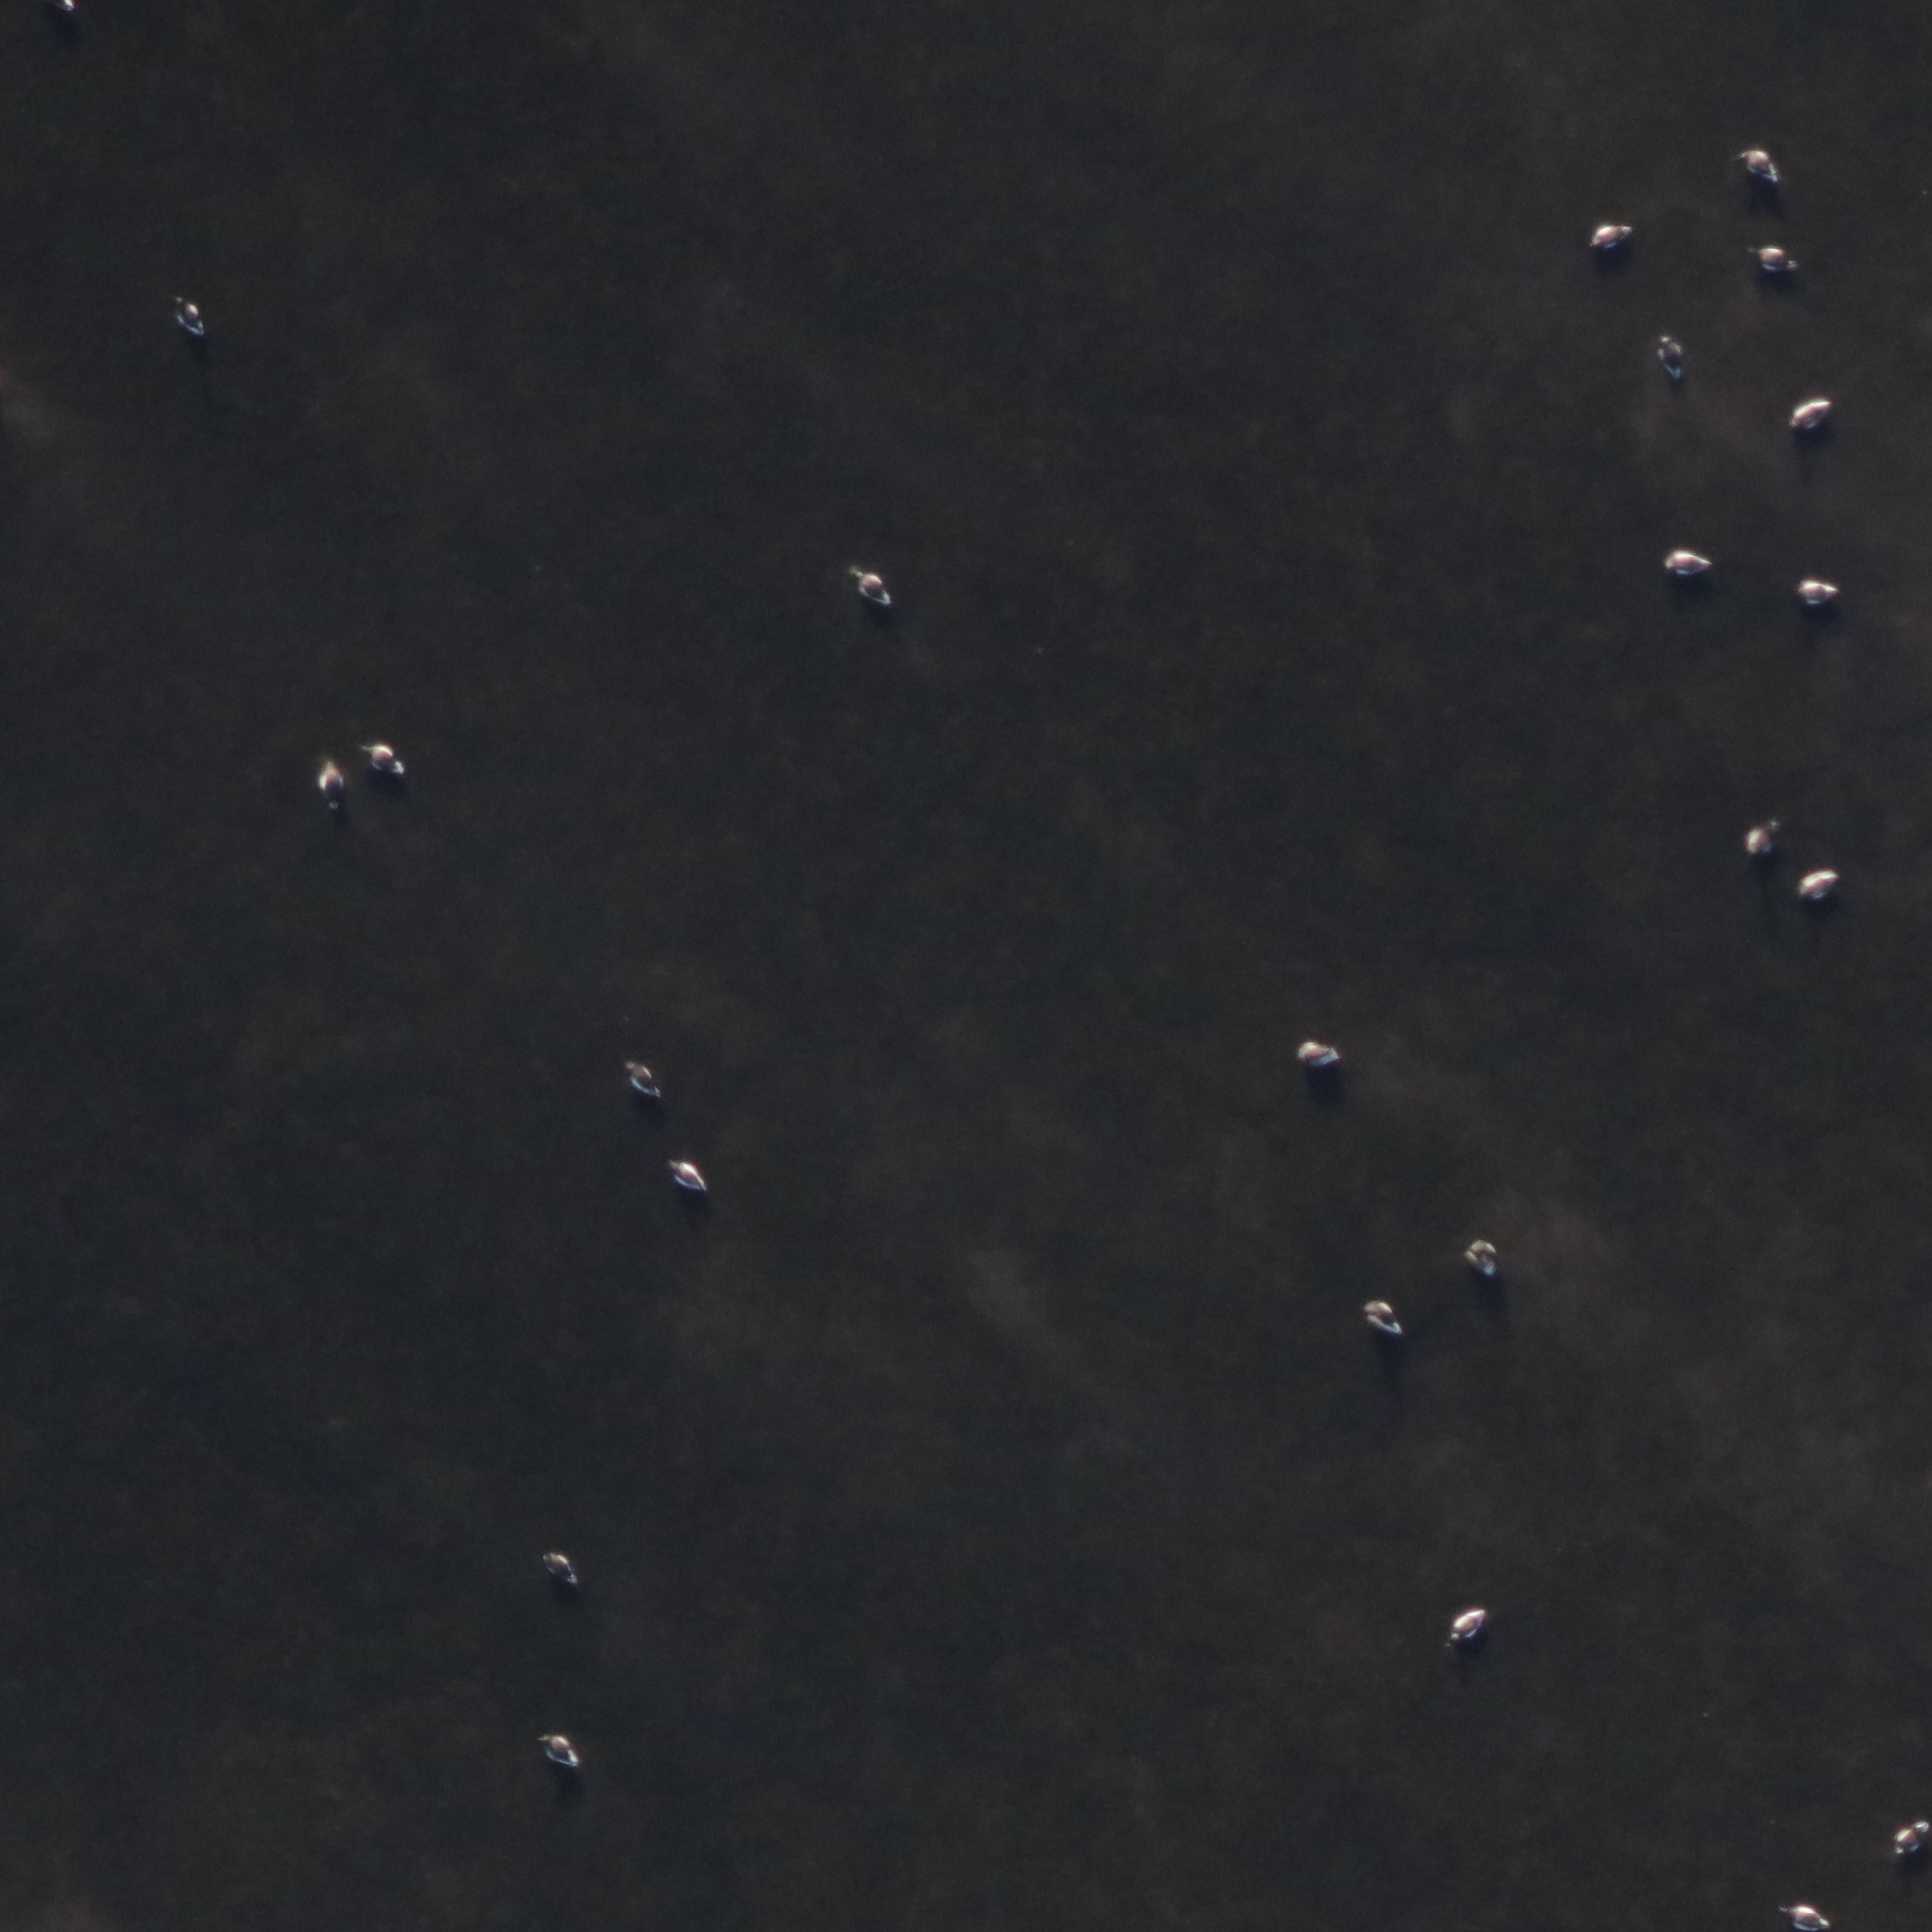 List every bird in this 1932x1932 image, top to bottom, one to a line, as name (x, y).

brant (1762, 160)
brant (1606, 238)
brant (1774, 260)
brant (190, 318)
brant (1672, 355)
brant (1810, 415)
brant (1687, 564)
brant (872, 587)
brant (1812, 591)
brant (384, 761)
brant (331, 784)
brant (1761, 841)
brant (1811, 879)
brant (1311, 1052)
brant (643, 1077)
brant (688, 1177)
brant (1481, 1258)
brant (1383, 1317)
brant (560, 1568)
brant (1469, 1627)
brant (559, 1749)
brant (1912, 1840)
brant (1806, 1921)